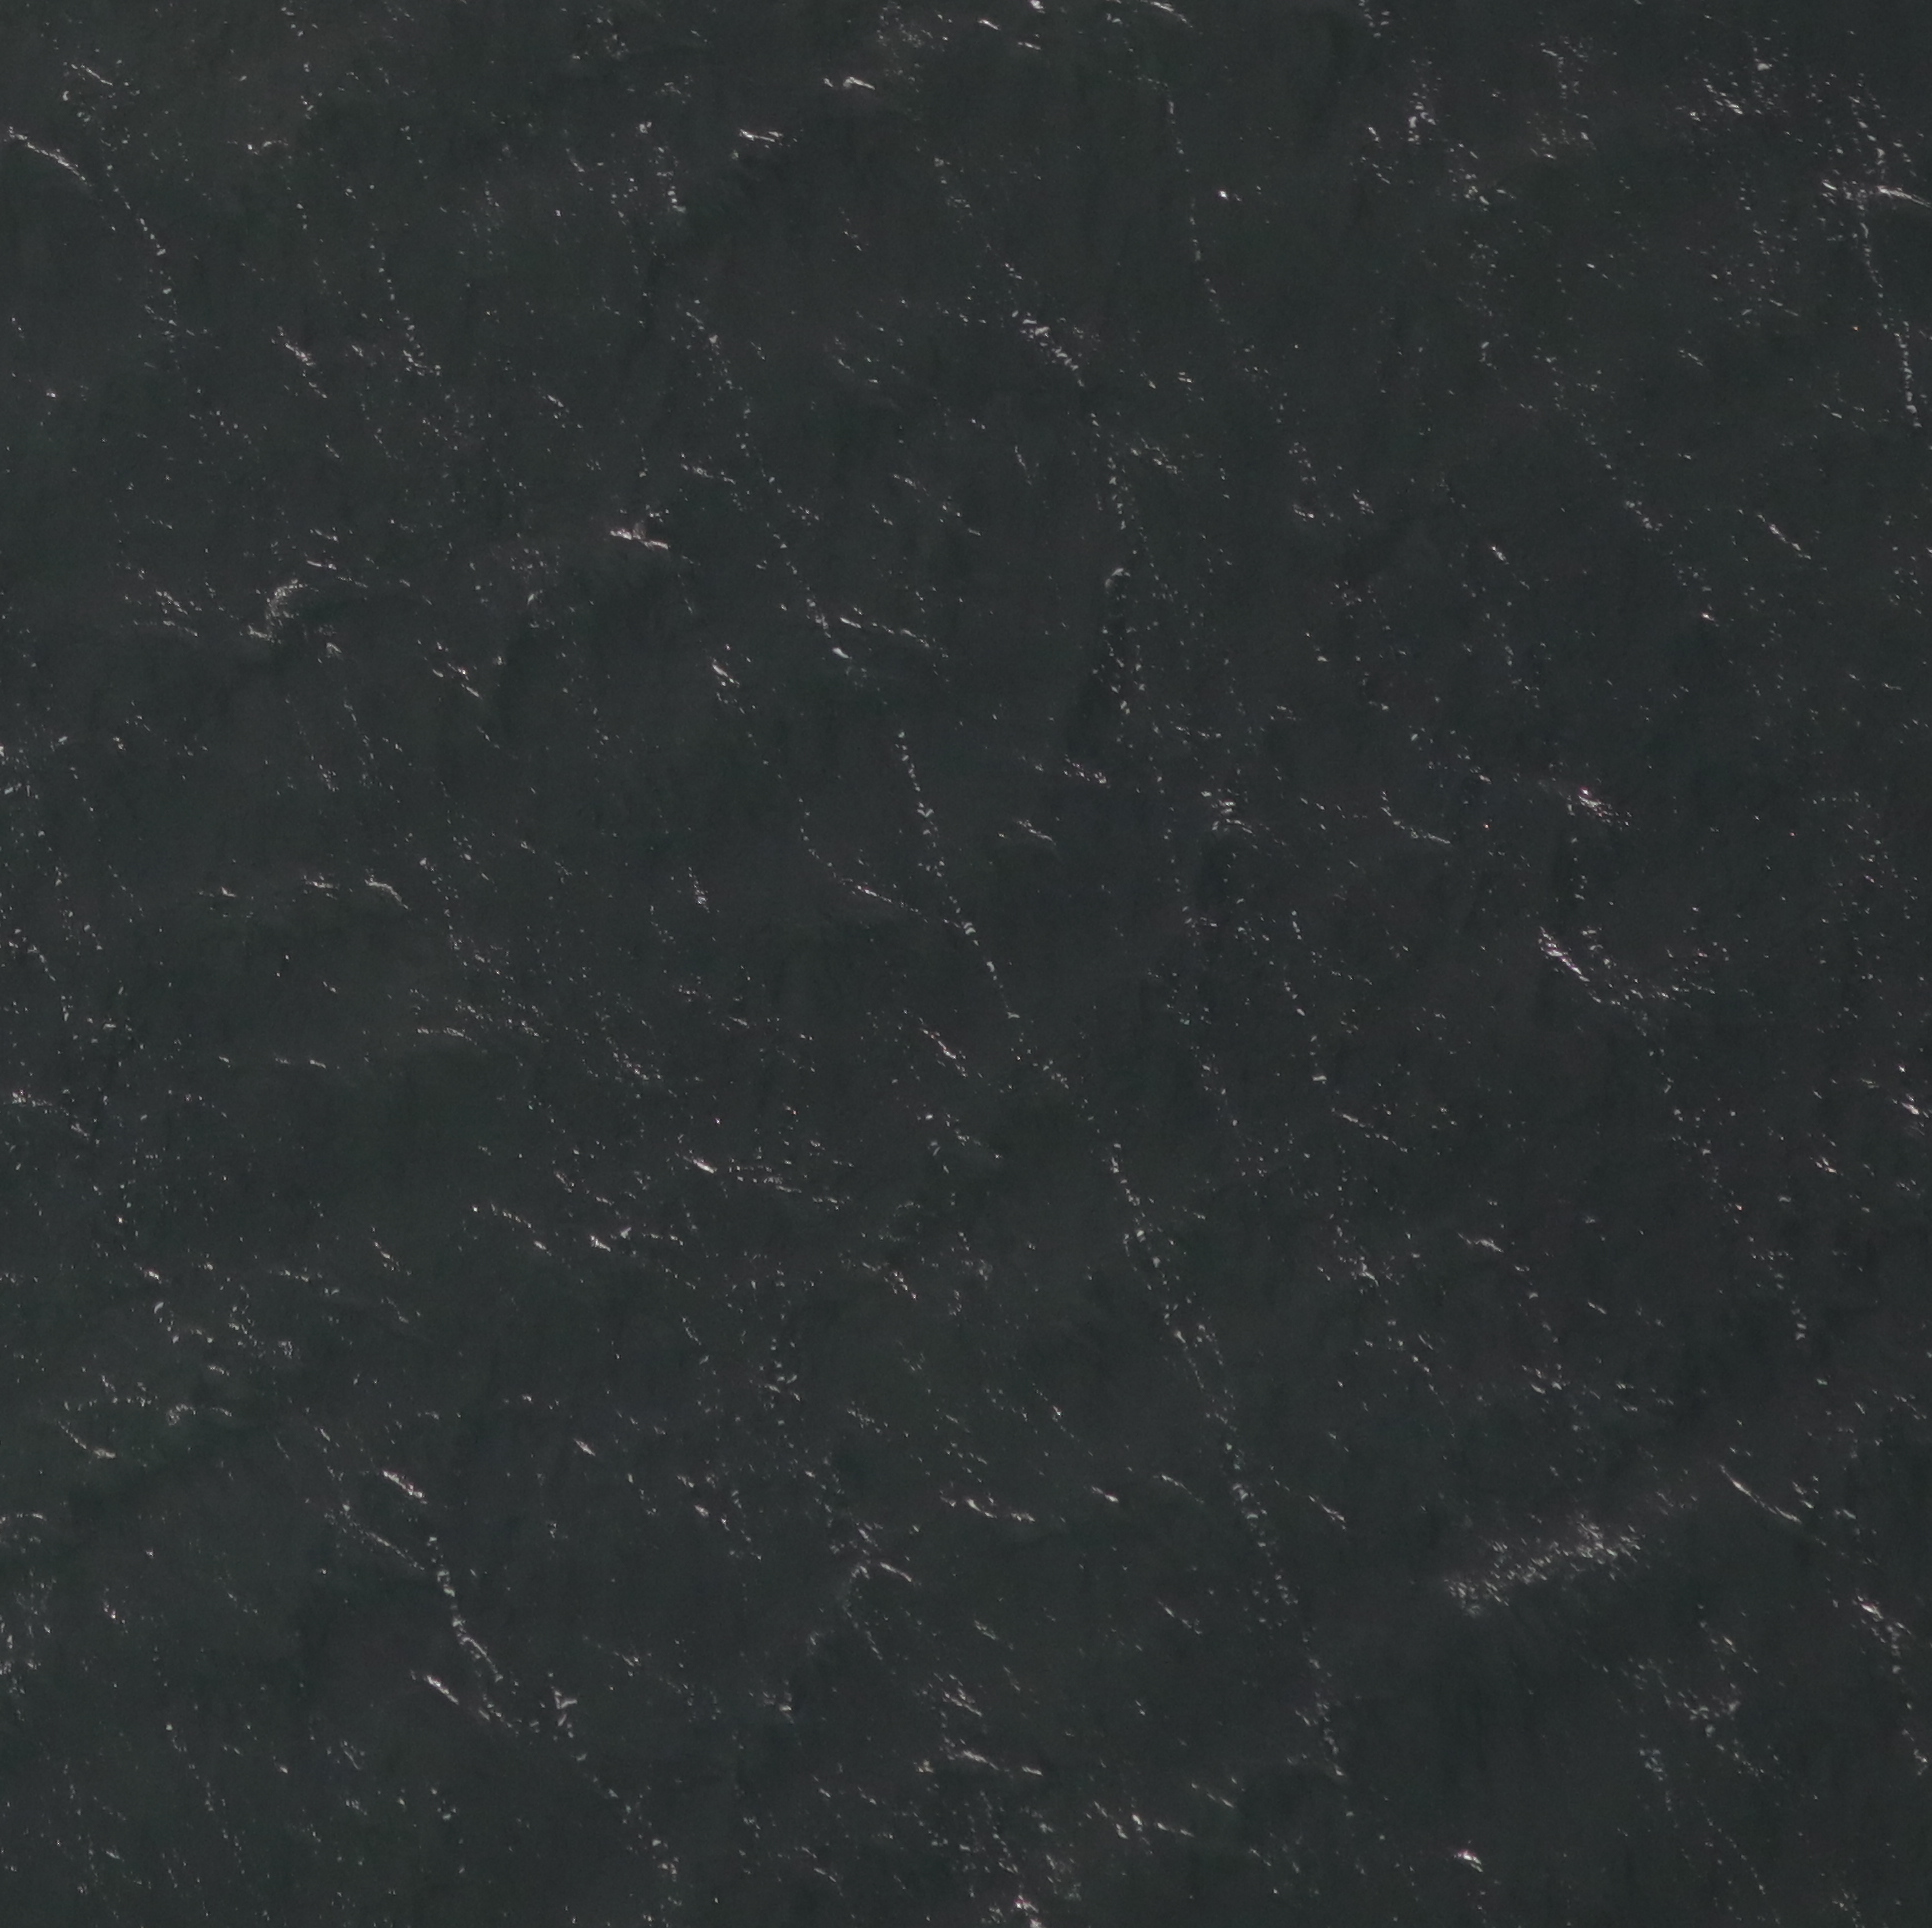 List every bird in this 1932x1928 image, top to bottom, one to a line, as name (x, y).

None